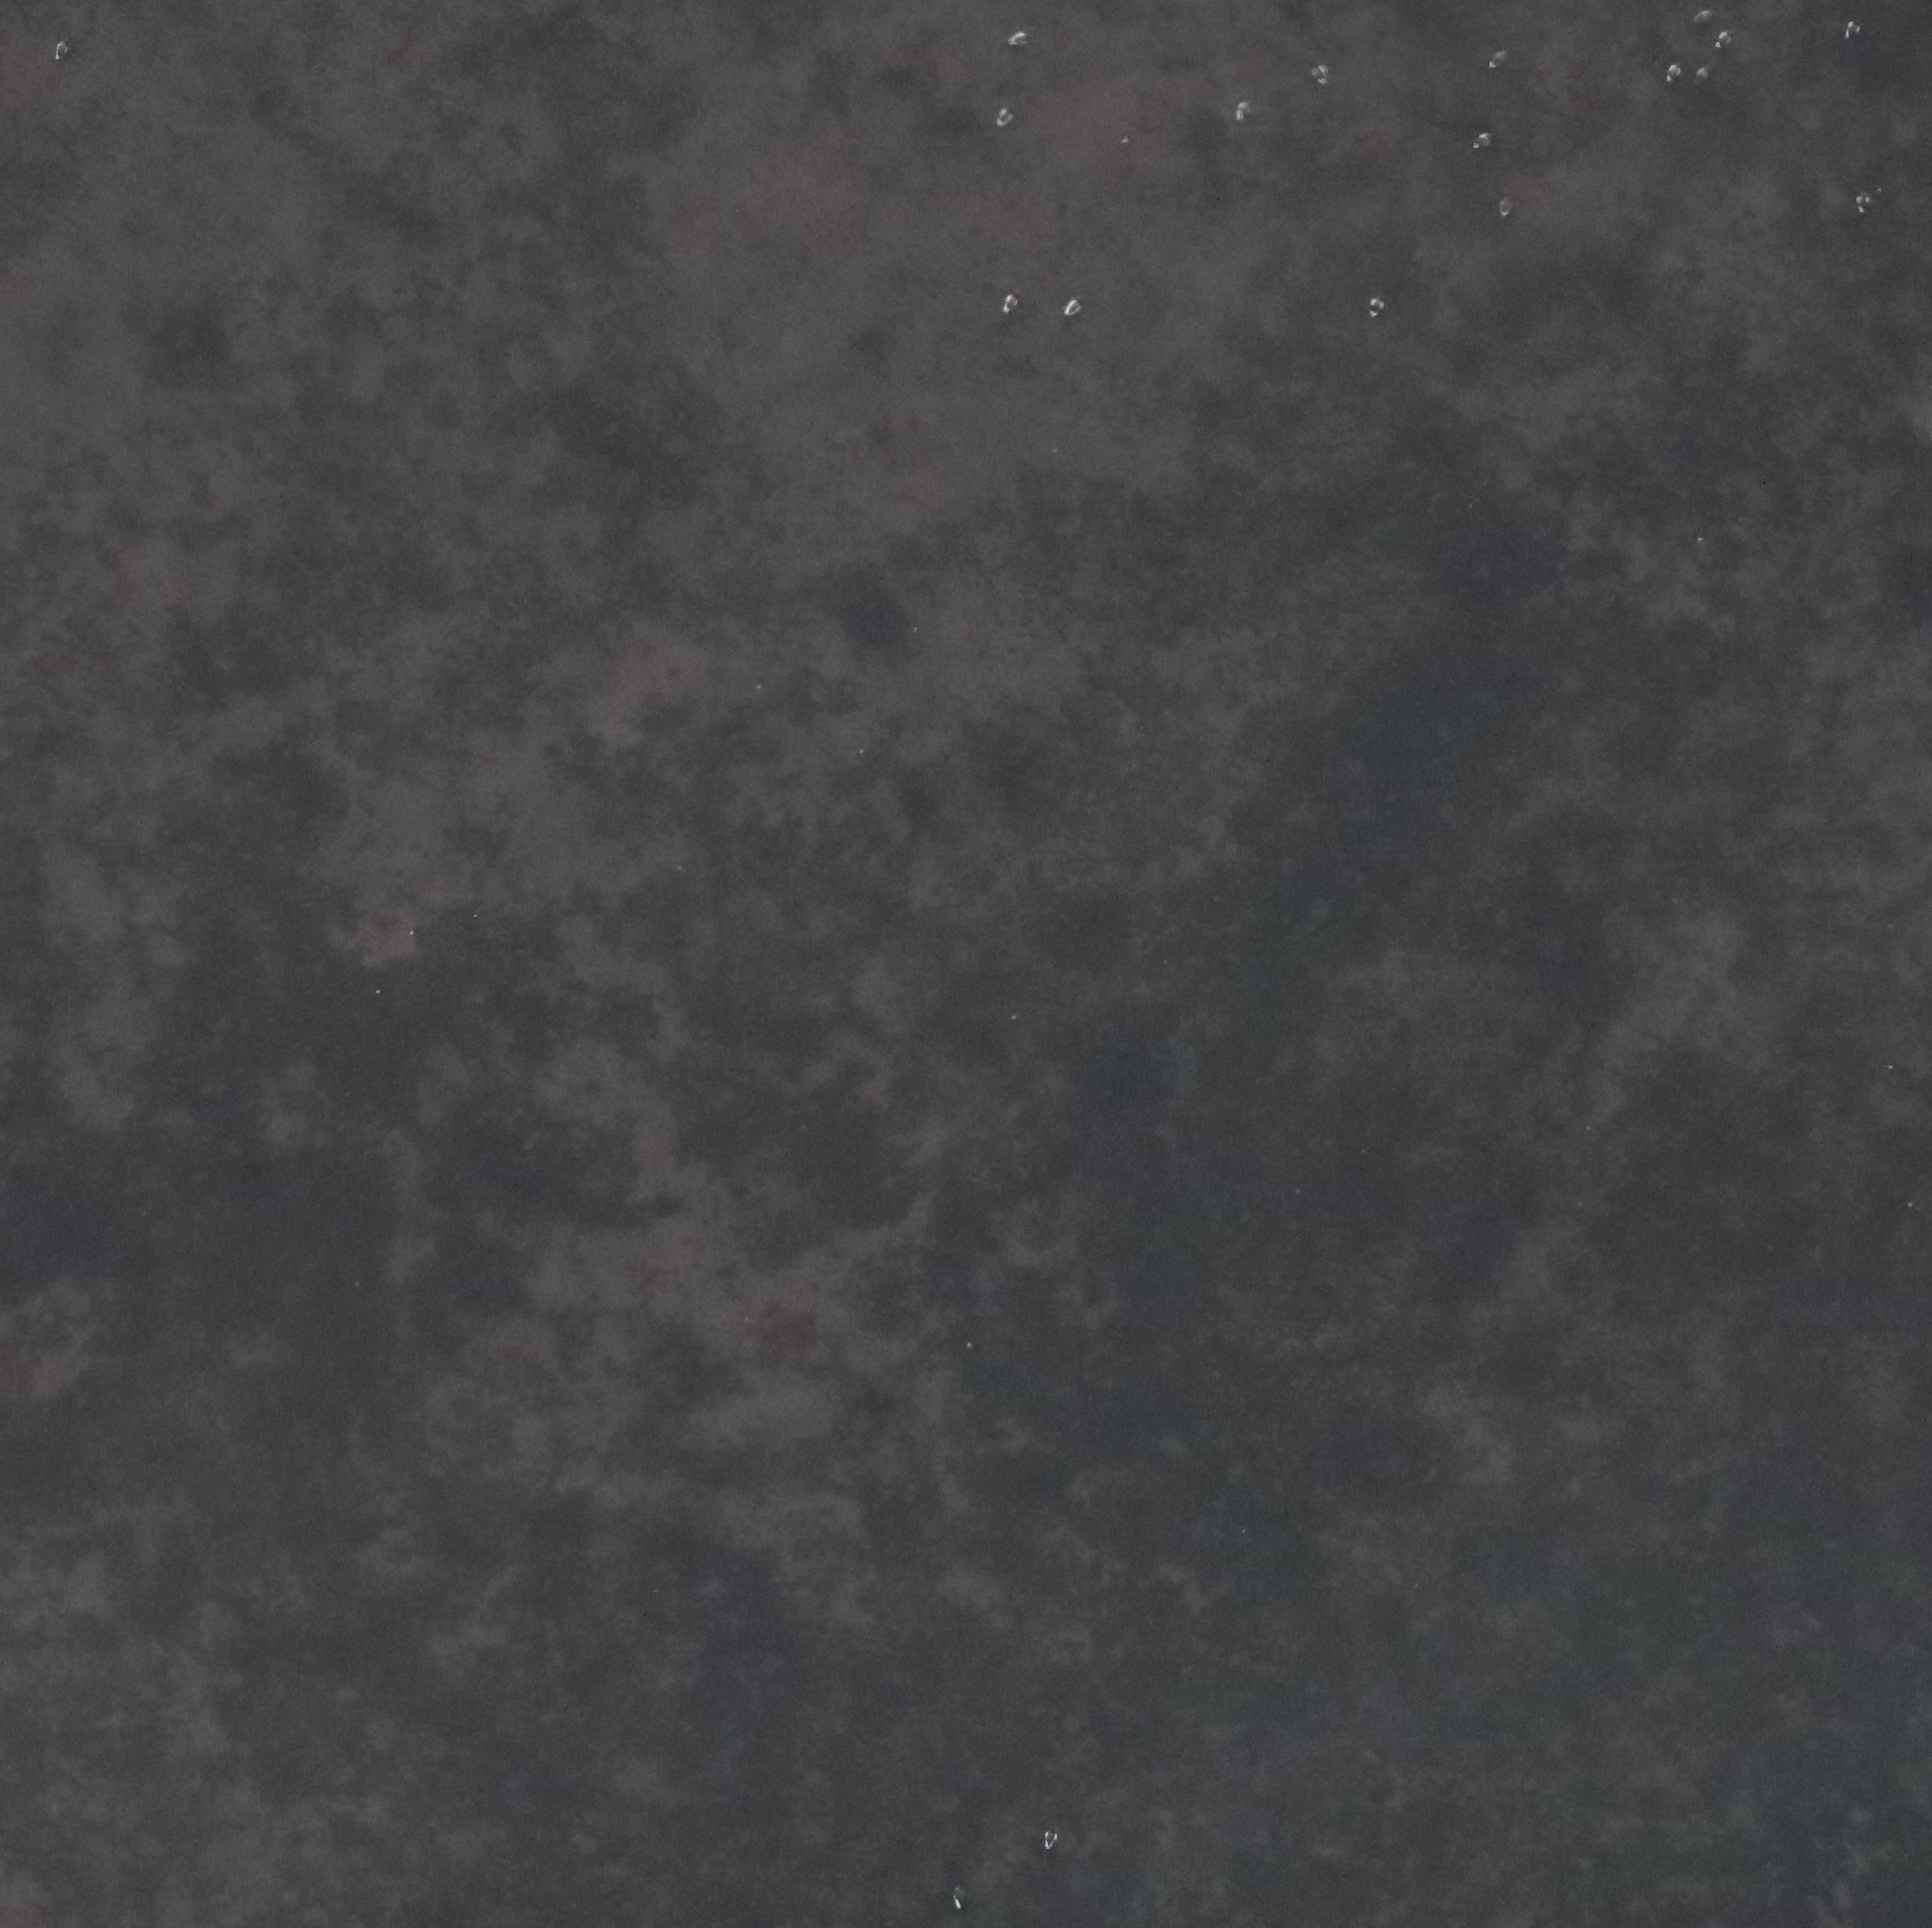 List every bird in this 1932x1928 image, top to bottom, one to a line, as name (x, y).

brant (1706, 10)
brant (1846, 17)
brant (1012, 30)
brant (1727, 37)
brant (53, 46)
brant (1502, 51)
brant (1326, 70)
brant (1676, 74)
brant (1710, 76)
brant (1002, 114)
brant (1250, 114)
brant (1480, 144)
brant (1861, 194)
brant (1515, 201)
brant (1013, 294)
brant (1367, 306)
brant (1070, 307)
brant (1057, 1831)
brant (959, 1900)